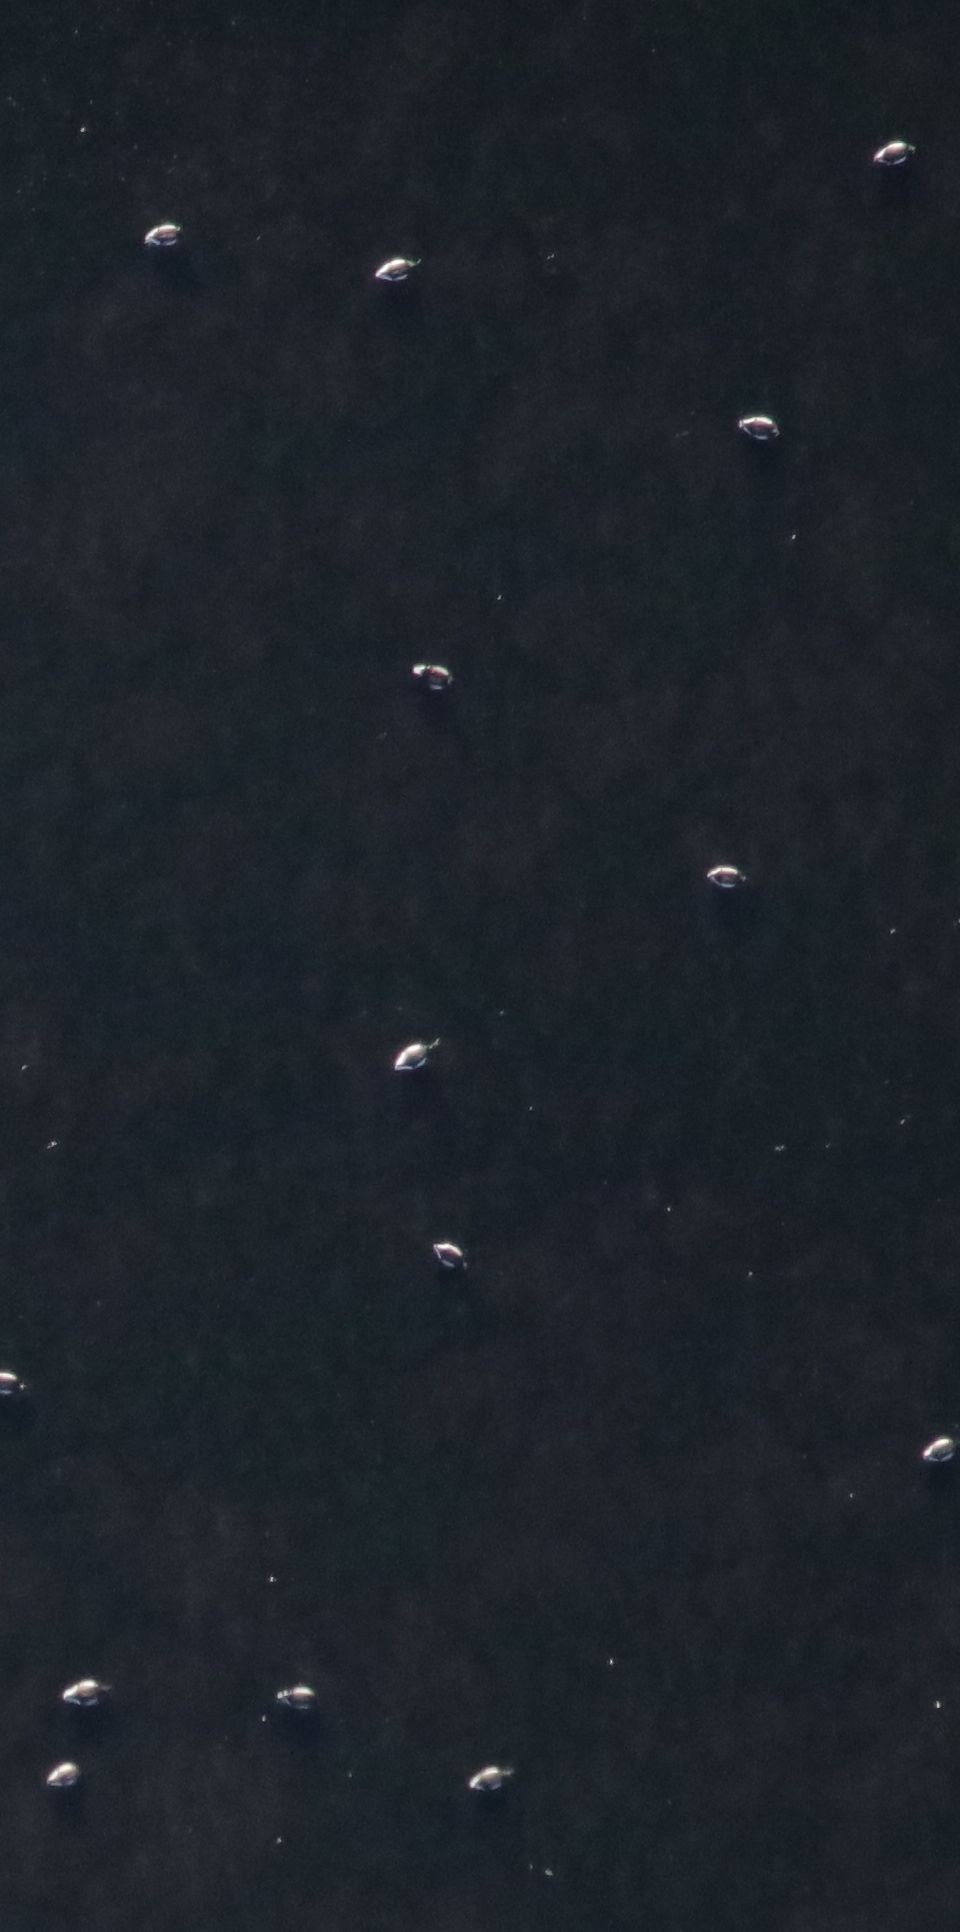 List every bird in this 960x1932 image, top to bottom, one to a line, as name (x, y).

brant (895, 153)
brant (163, 237)
brant (396, 270)
brant (760, 429)
brant (435, 679)
brant (726, 878)
brant (413, 1055)
brant (450, 1258)
brant (5, 1386)
brant (940, 1448)
brant (84, 1693)
brant (298, 1698)
brant (64, 1776)
brant (493, 1779)